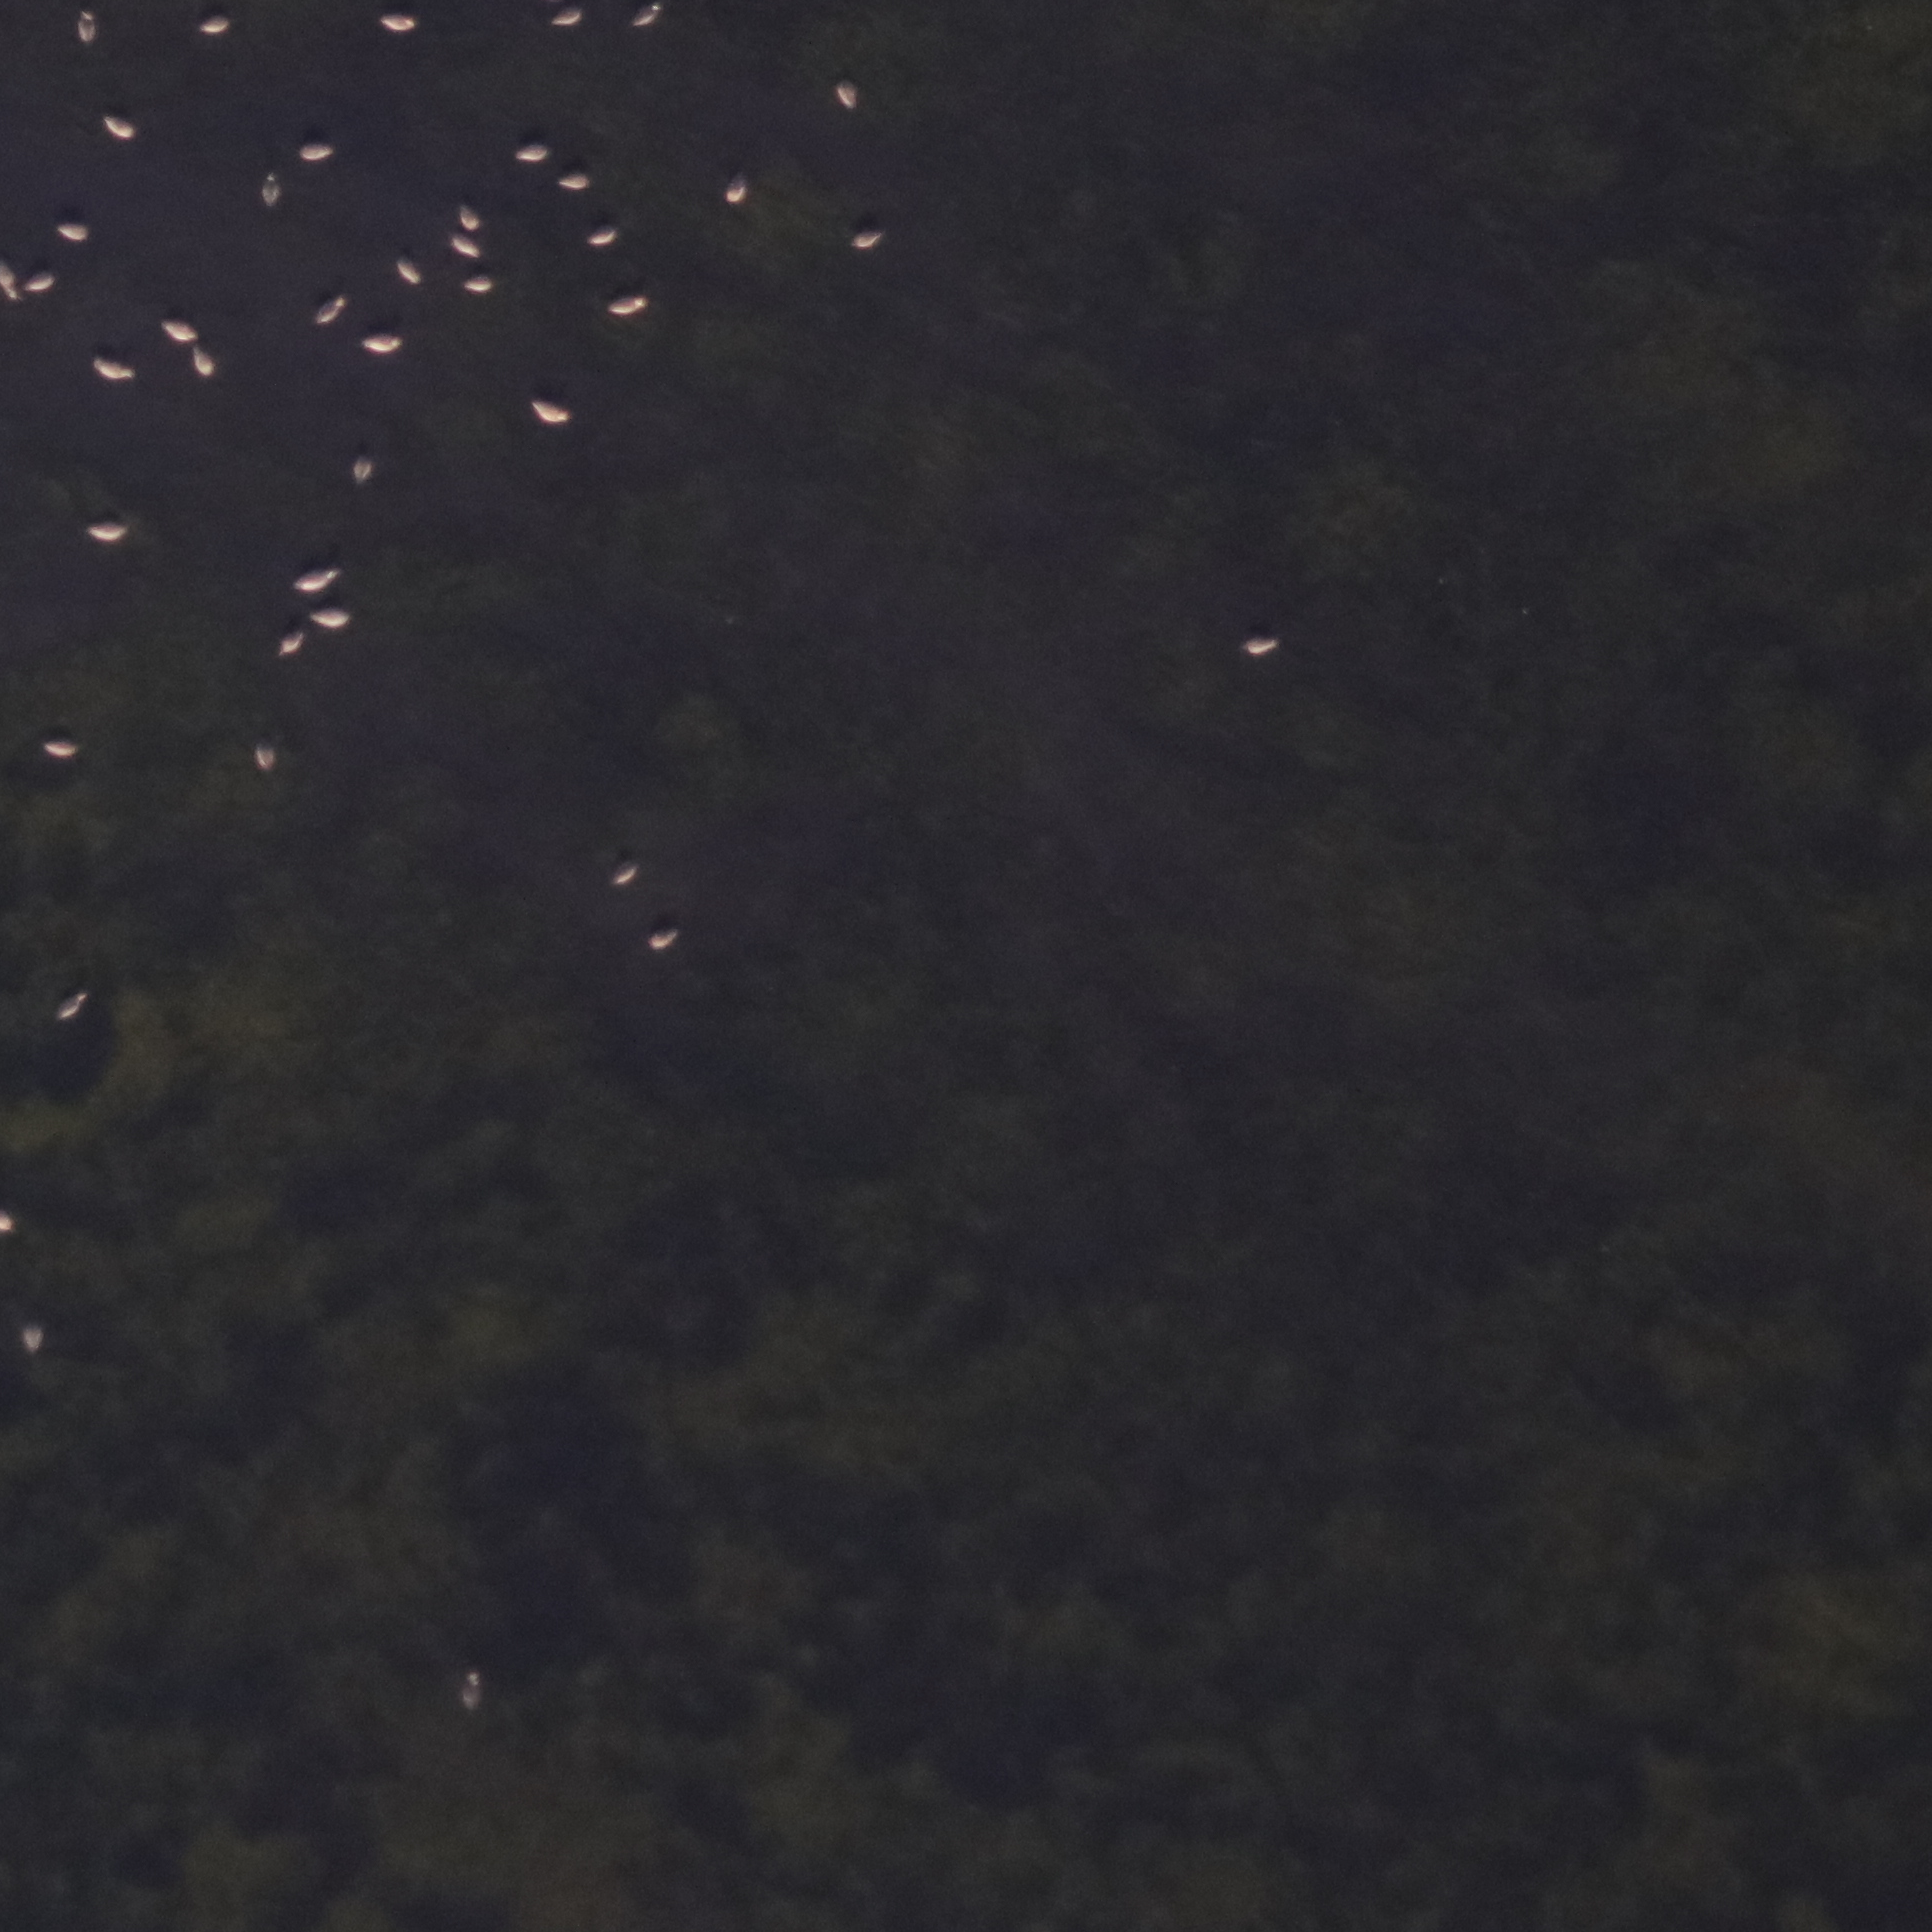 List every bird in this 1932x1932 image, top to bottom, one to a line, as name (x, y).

other bird (648, 13)
other bird (567, 14)
other bird (90, 16)
other bird (408, 25)
other bird (220, 27)
other bird (850, 102)
other bird (120, 127)
other bird (525, 148)
other bird (312, 150)
other bird (571, 180)
other bird (740, 187)
other bird (274, 188)
other bird (469, 213)
other bird (69, 236)
other bird (609, 238)
other bird (868, 248)
other bird (464, 251)
other bird (410, 271)
other bird (5, 282)
other bird (33, 283)
other bird (477, 284)
other bird (621, 305)
other bird (325, 312)
other bird (182, 332)
other bird (381, 340)
other bird (208, 366)
other bird (121, 369)
other bird (539, 407)
other bird (362, 468)
other bird (113, 536)
other bird (311, 582)
other bird (335, 613)
other bird (1262, 640)
other bird (295, 645)
other bird (68, 741)
other bird (267, 748)
other bird (622, 871)
other bird (668, 936)
other bird (67, 1014)
other bird (38, 1337)
other bird (474, 1689)